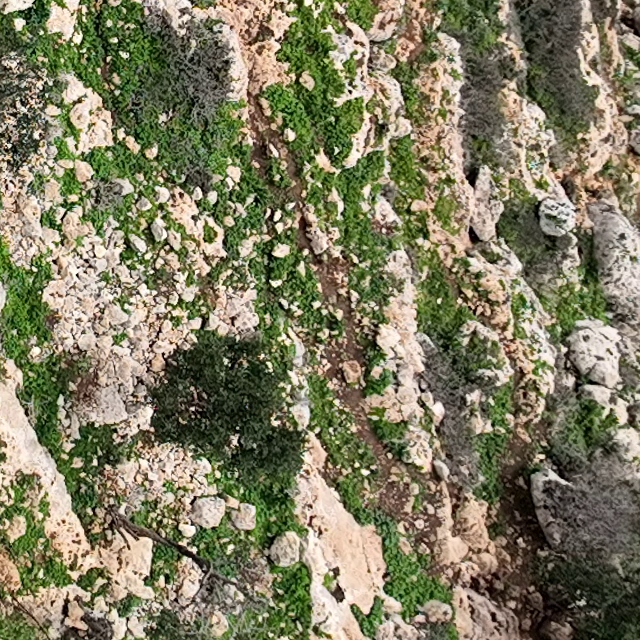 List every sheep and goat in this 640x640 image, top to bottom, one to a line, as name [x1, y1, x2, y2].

None